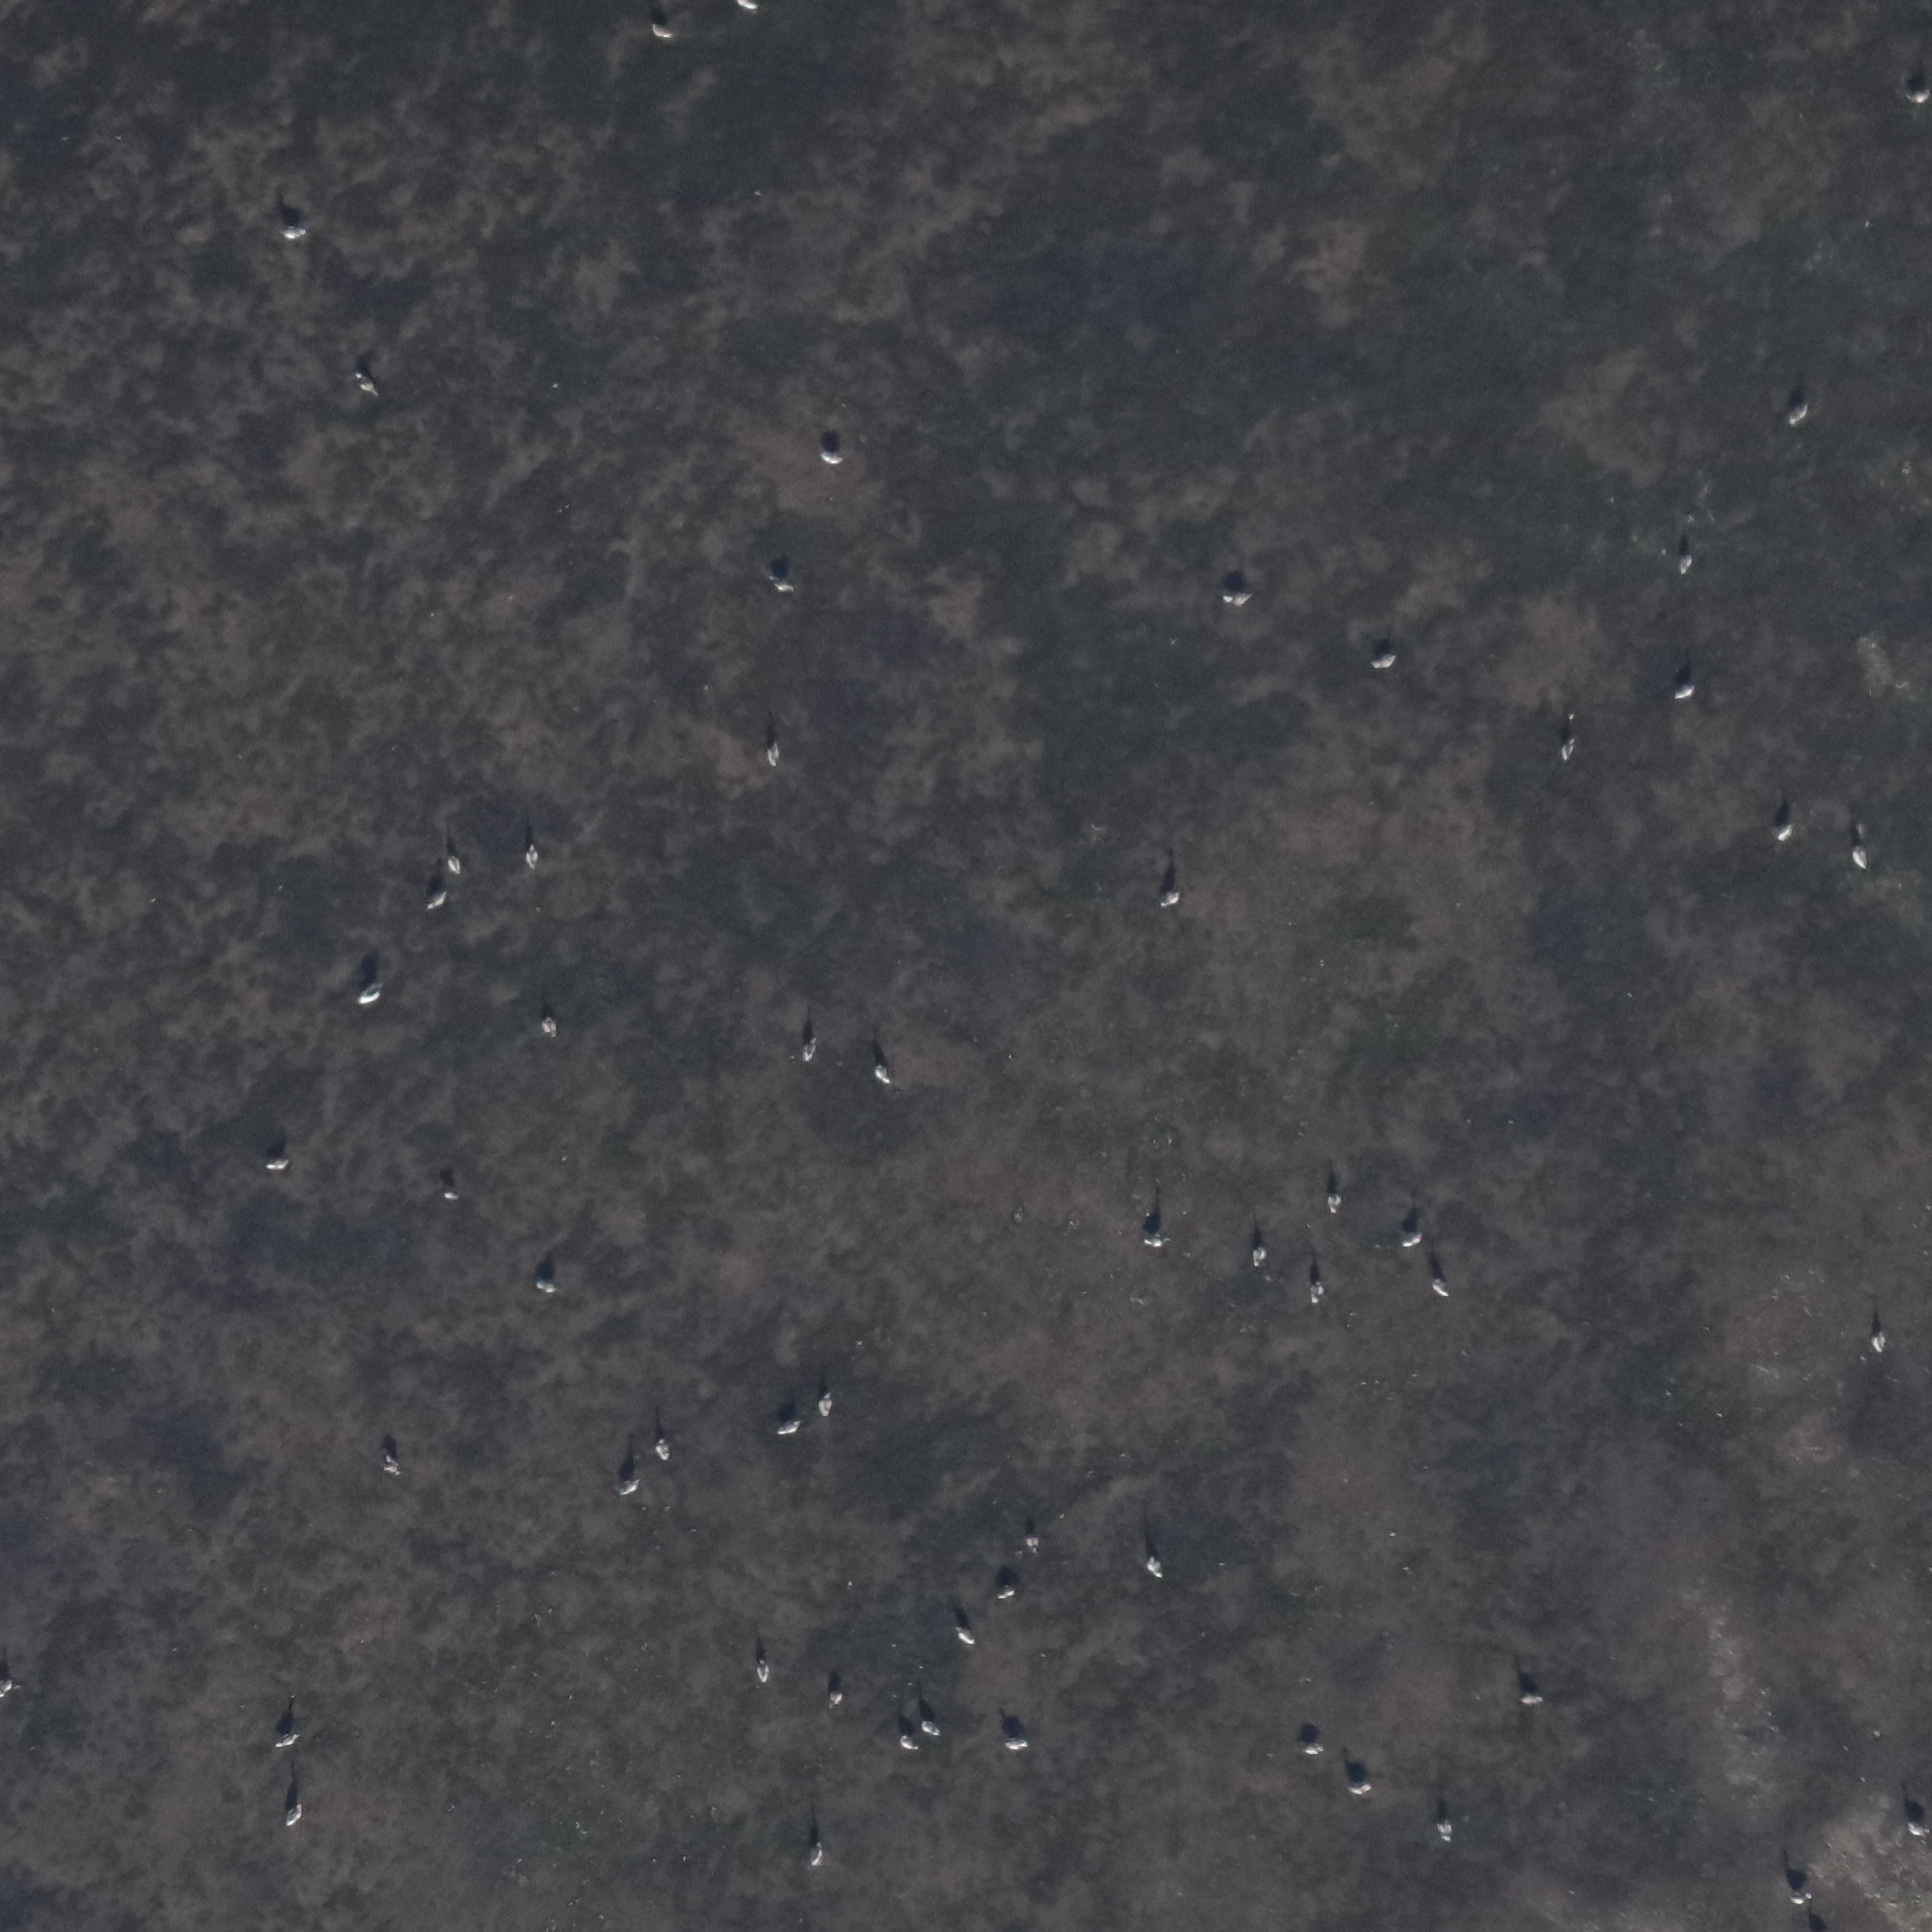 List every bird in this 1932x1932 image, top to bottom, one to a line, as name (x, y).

brant (747, 7)
brant (662, 30)
brant (1916, 94)
brant (294, 231)
brant (366, 384)
brant (1796, 413)
brant (831, 458)
brant (1687, 564)
brant (784, 586)
brant (1237, 598)
brant (1384, 659)
brant (1678, 690)
brant (1562, 749)
brant (776, 754)
brant (1781, 834)
brant (537, 857)
brant (1866, 861)
brant (455, 871)
brant (1171, 898)
brant (435, 899)
brant (370, 993)
brant (553, 1026)
brant (808, 1048)
brant (883, 1073)
brant (277, 1161)
brant (451, 1194)
brant (1334, 1201)
brant (1412, 1237)
brant (1154, 1239)
brant (1260, 1255)
brant (547, 1285)
brant (1439, 1286)
brant (1318, 1300)
brant (1879, 1344)
brant (827, 1402)
brant (790, 1422)
brant (666, 1453)
brant (392, 1464)
brant (630, 1486)
brant (1029, 1542)
brant (1153, 1565)
brant (1006, 1591)
brant (966, 1633)
brant (762, 1669)
brant (5, 1685)
brant (835, 1697)
brant (1532, 1699)
brant (929, 1726)
brant (286, 1741)
brant (909, 1742)
brant (1015, 1743)
brant (1311, 1748)
brant (1355, 1784)
brant (294, 1813)
brant (1444, 1828)
brant (1919, 1828)
brant (815, 1851)
brant (1798, 1897)